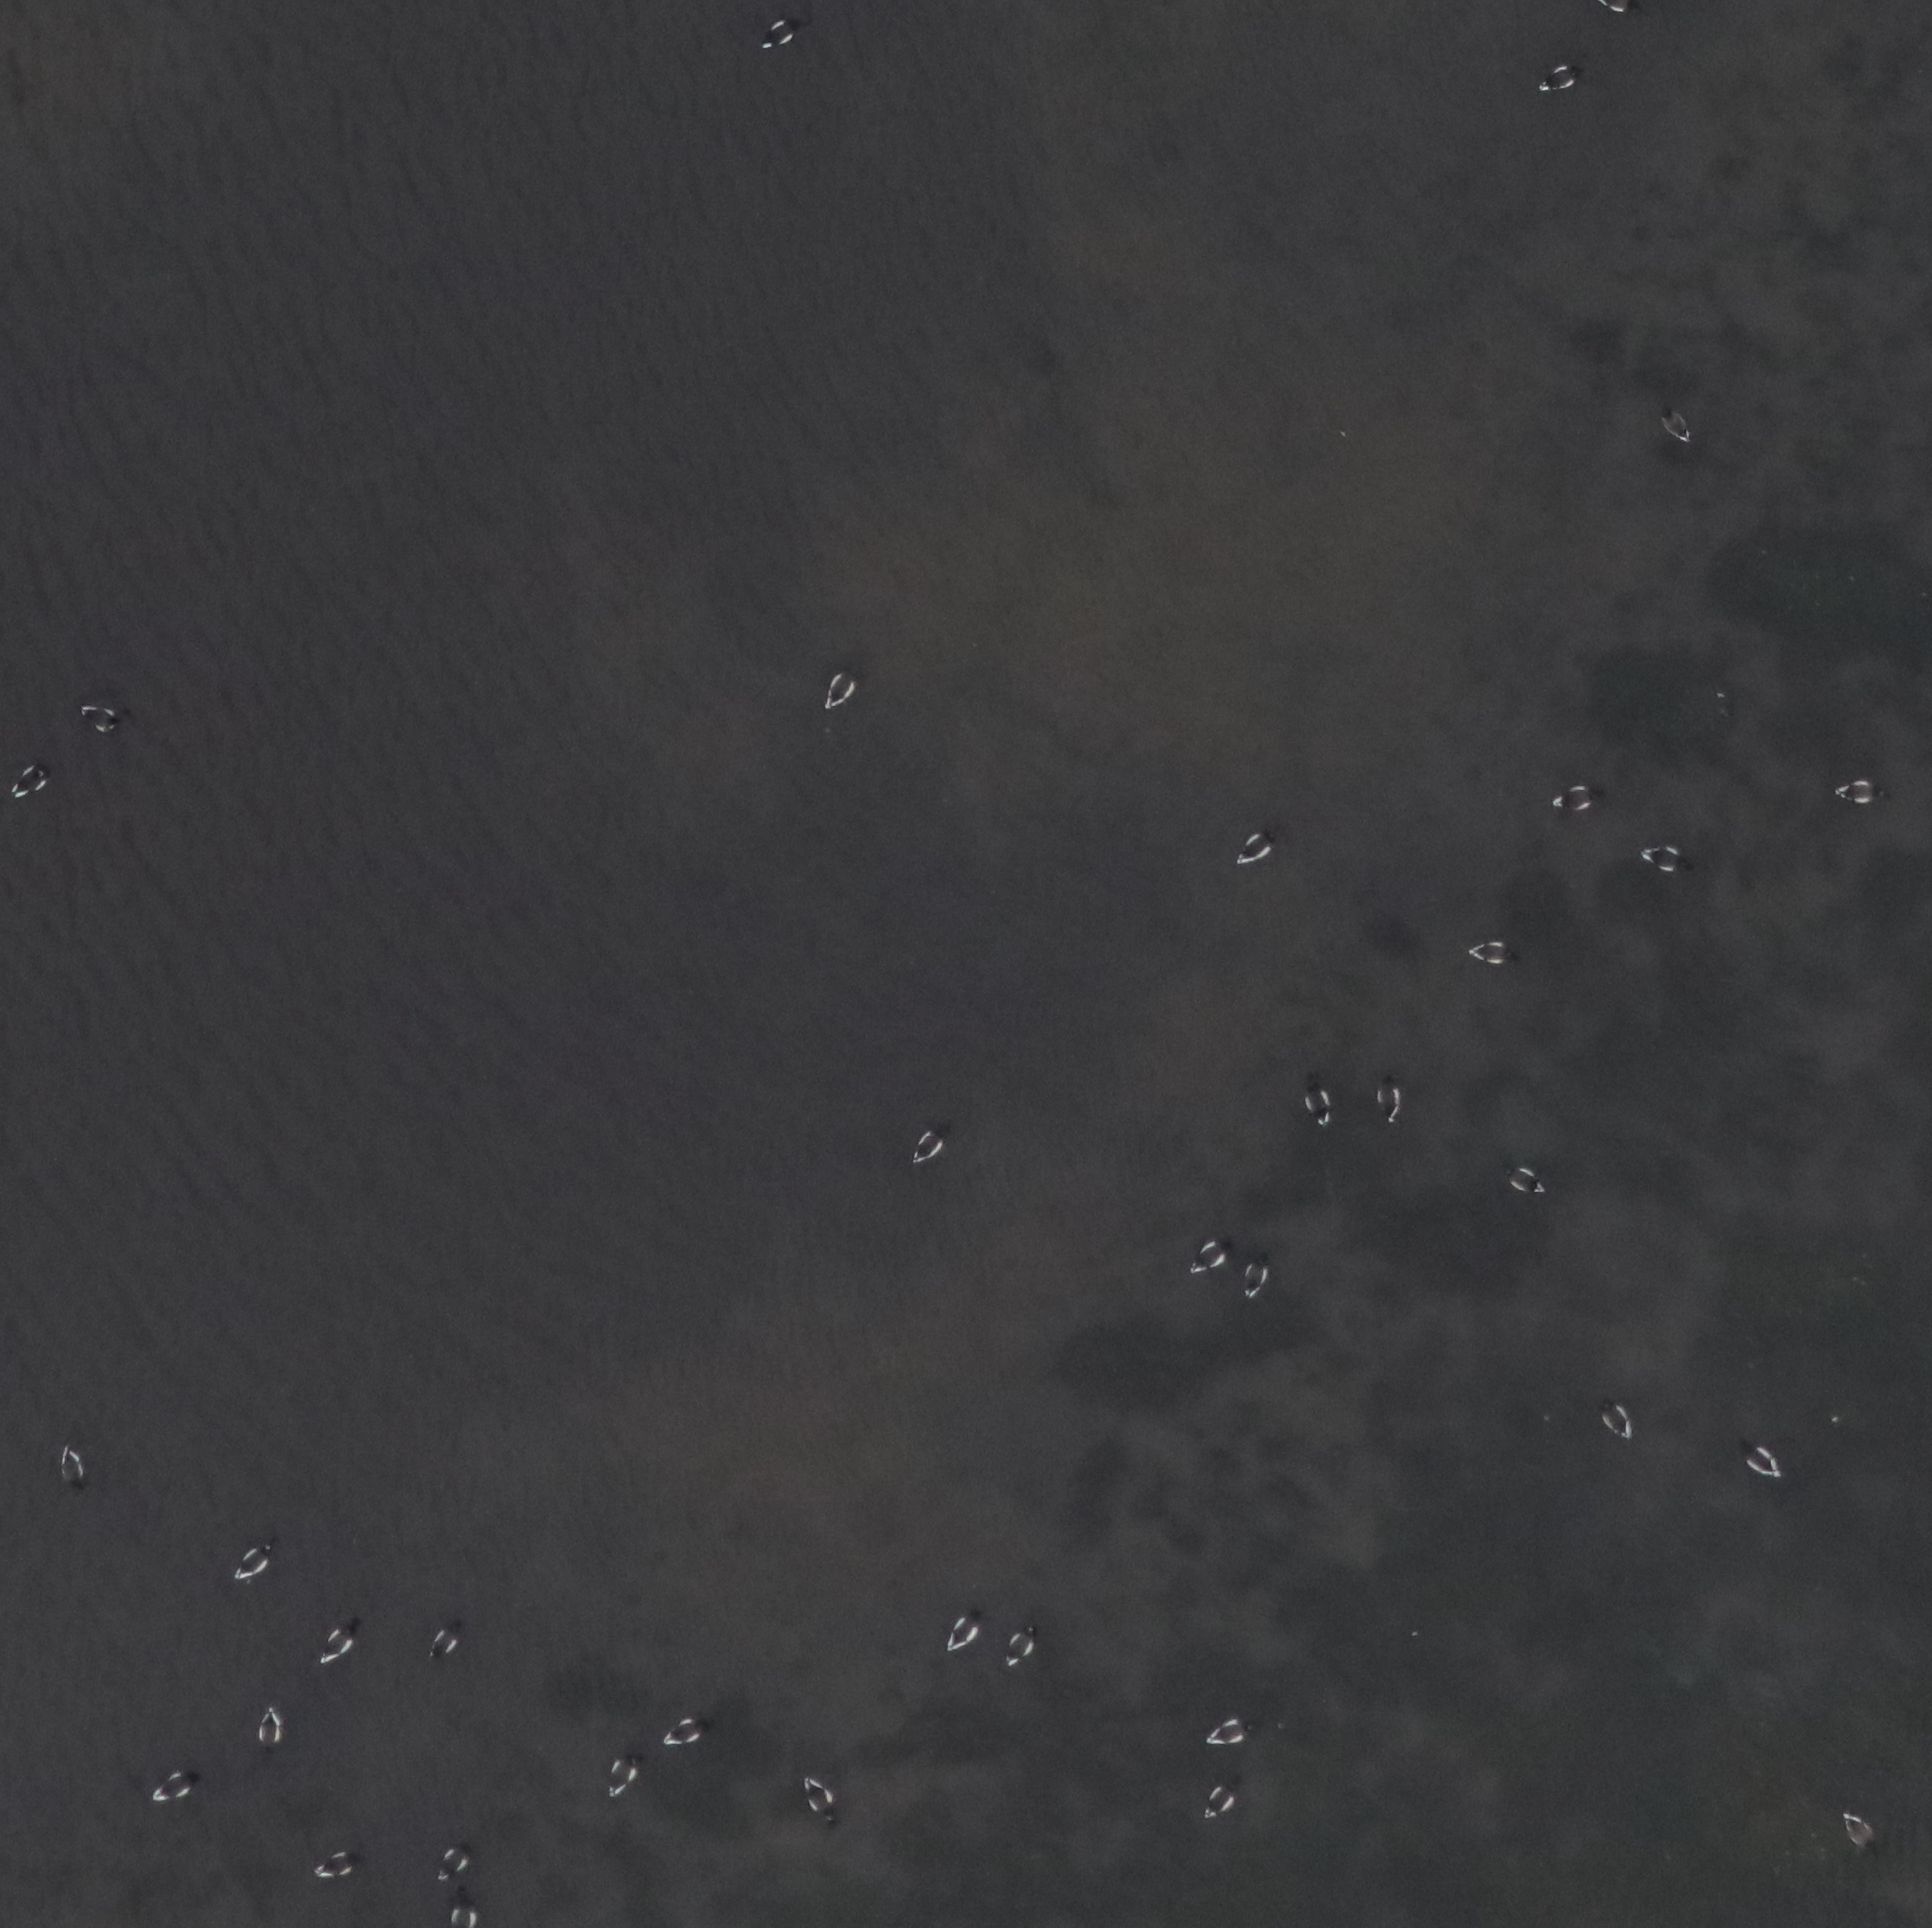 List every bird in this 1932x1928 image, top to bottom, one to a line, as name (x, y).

brant (1615, 0)
brant (784, 32)
brant (1561, 78)
brant (1676, 423)
brant (842, 688)
brant (100, 717)
brant (30, 781)
brant (1858, 791)
brant (1574, 799)
brant (1256, 847)
brant (1663, 858)
brant (1493, 954)
brant (1388, 1101)
brant (1319, 1104)
brant (931, 1145)
brant (1524, 1181)
brant (1211, 1257)
brant (1252, 1271)
brant (1615, 1419)
brant (1760, 1460)
brant (71, 1470)
brant (255, 1562)
brant (964, 1630)
brant (446, 1642)
brant (337, 1645)
brant (1022, 1647)
brant (270, 1730)
brant (686, 1732)
brant (1230, 1732)
brant (625, 1772)
brant (177, 1787)
brant (820, 1798)
brant (1218, 1799)
brant (1860, 1832)
brant (454, 1863)
brant (336, 1864)
brant (460, 1914)